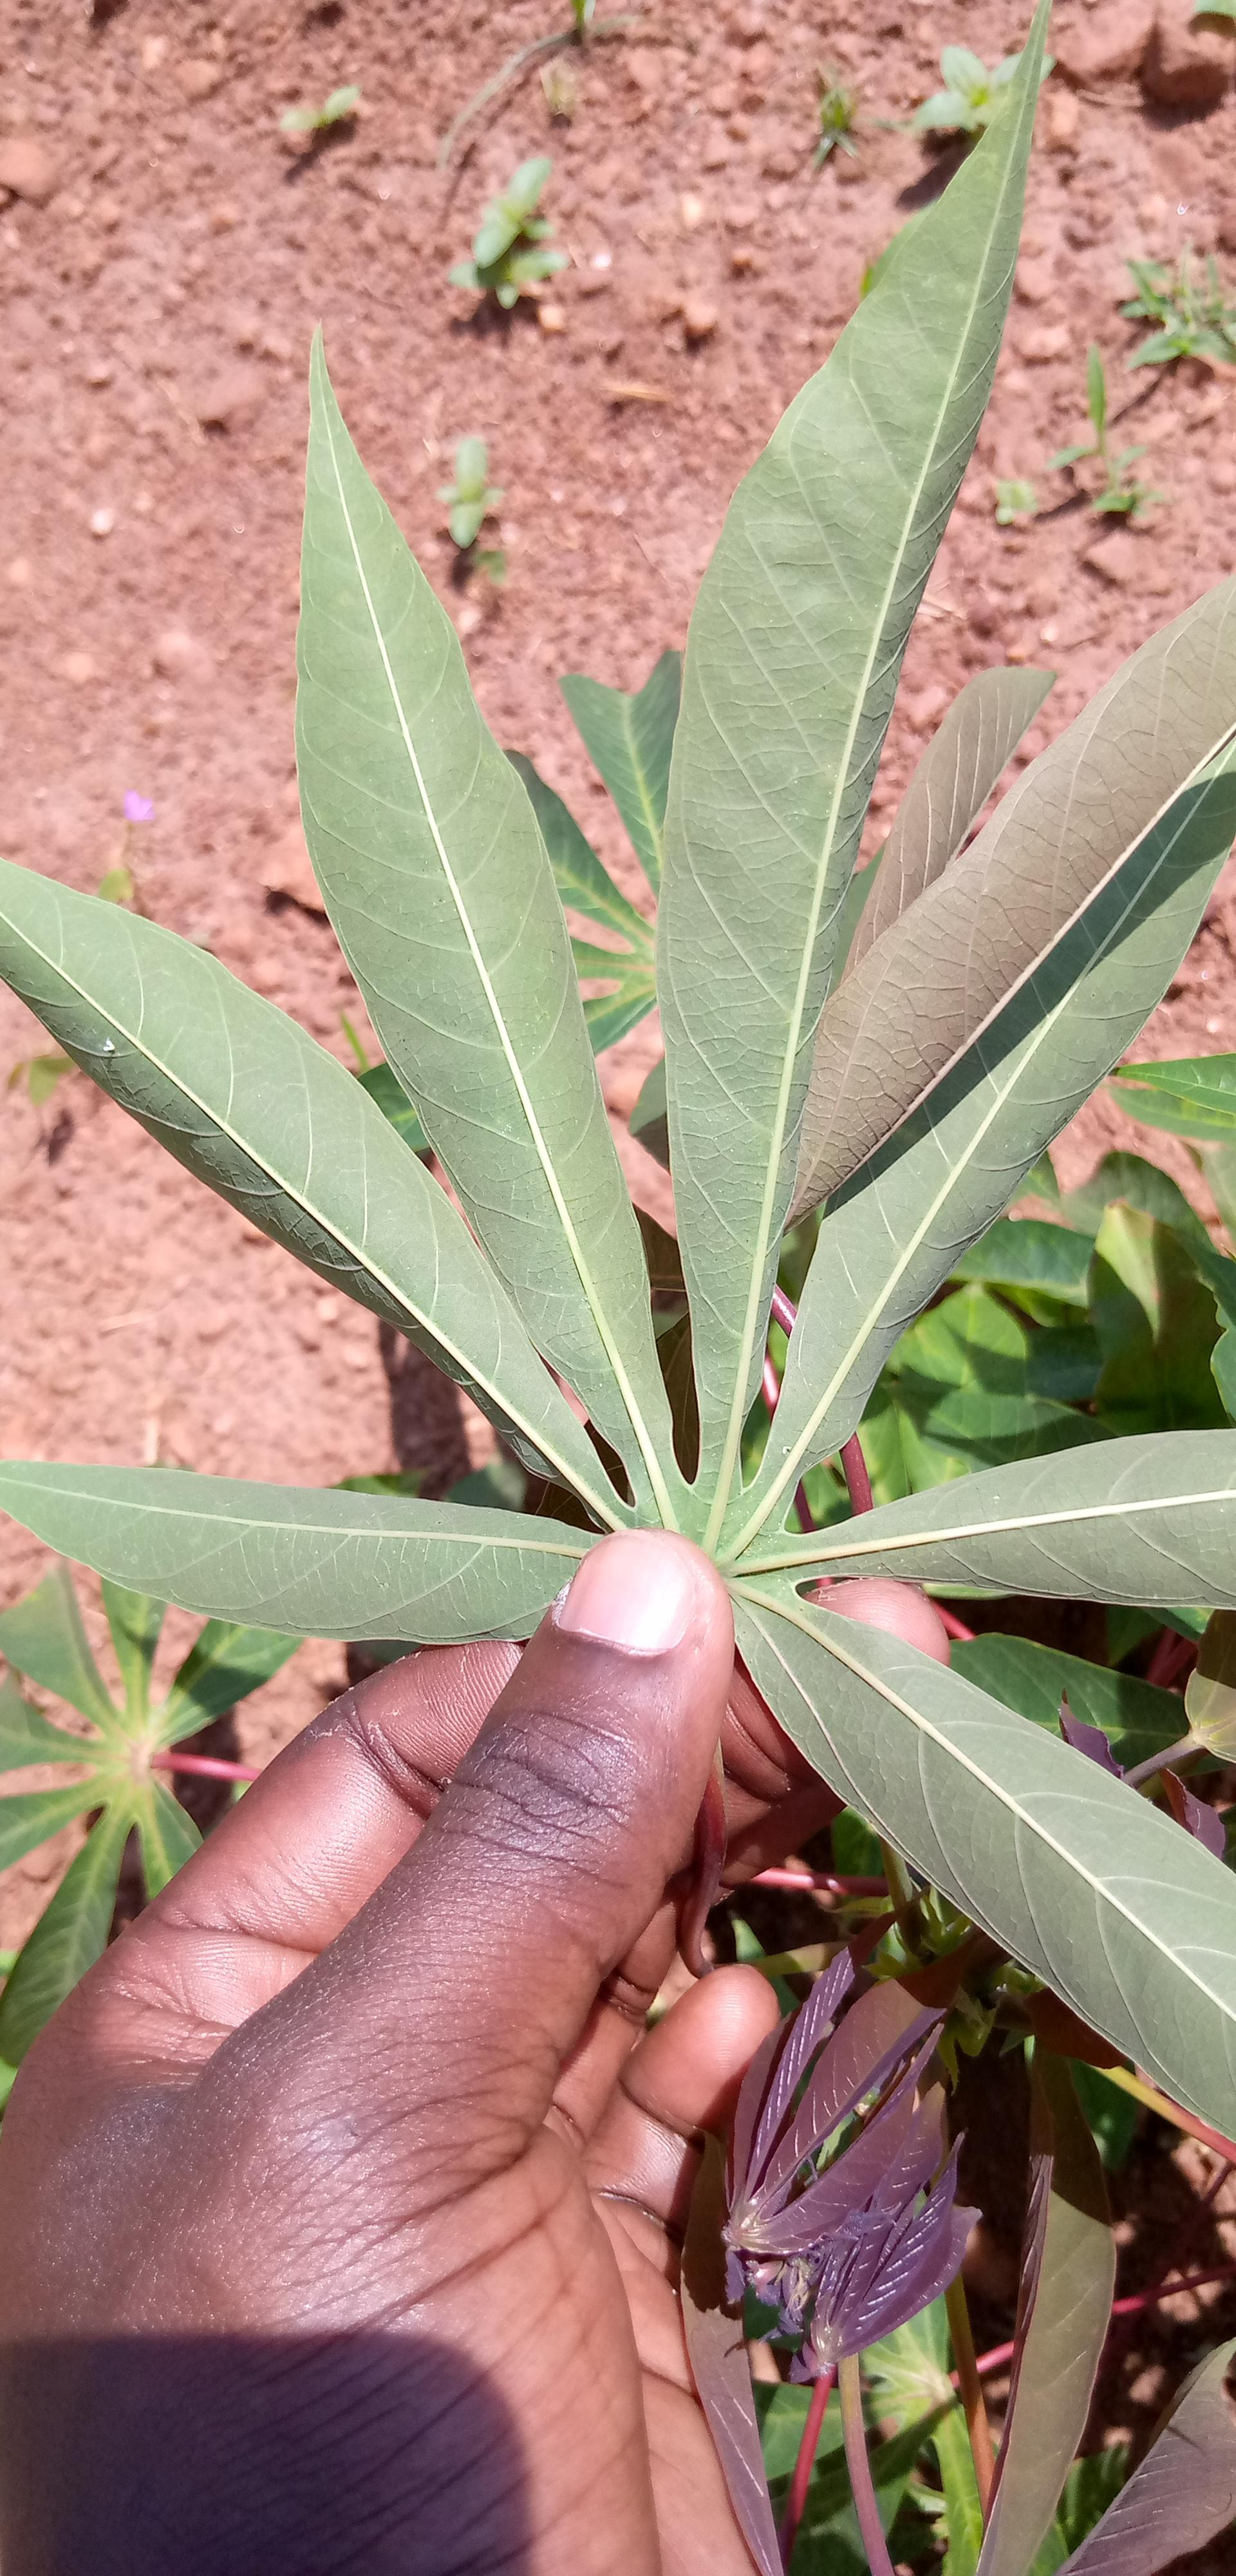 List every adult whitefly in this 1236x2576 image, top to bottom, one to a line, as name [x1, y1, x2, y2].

whitefly [99, 1034, 123, 1065]